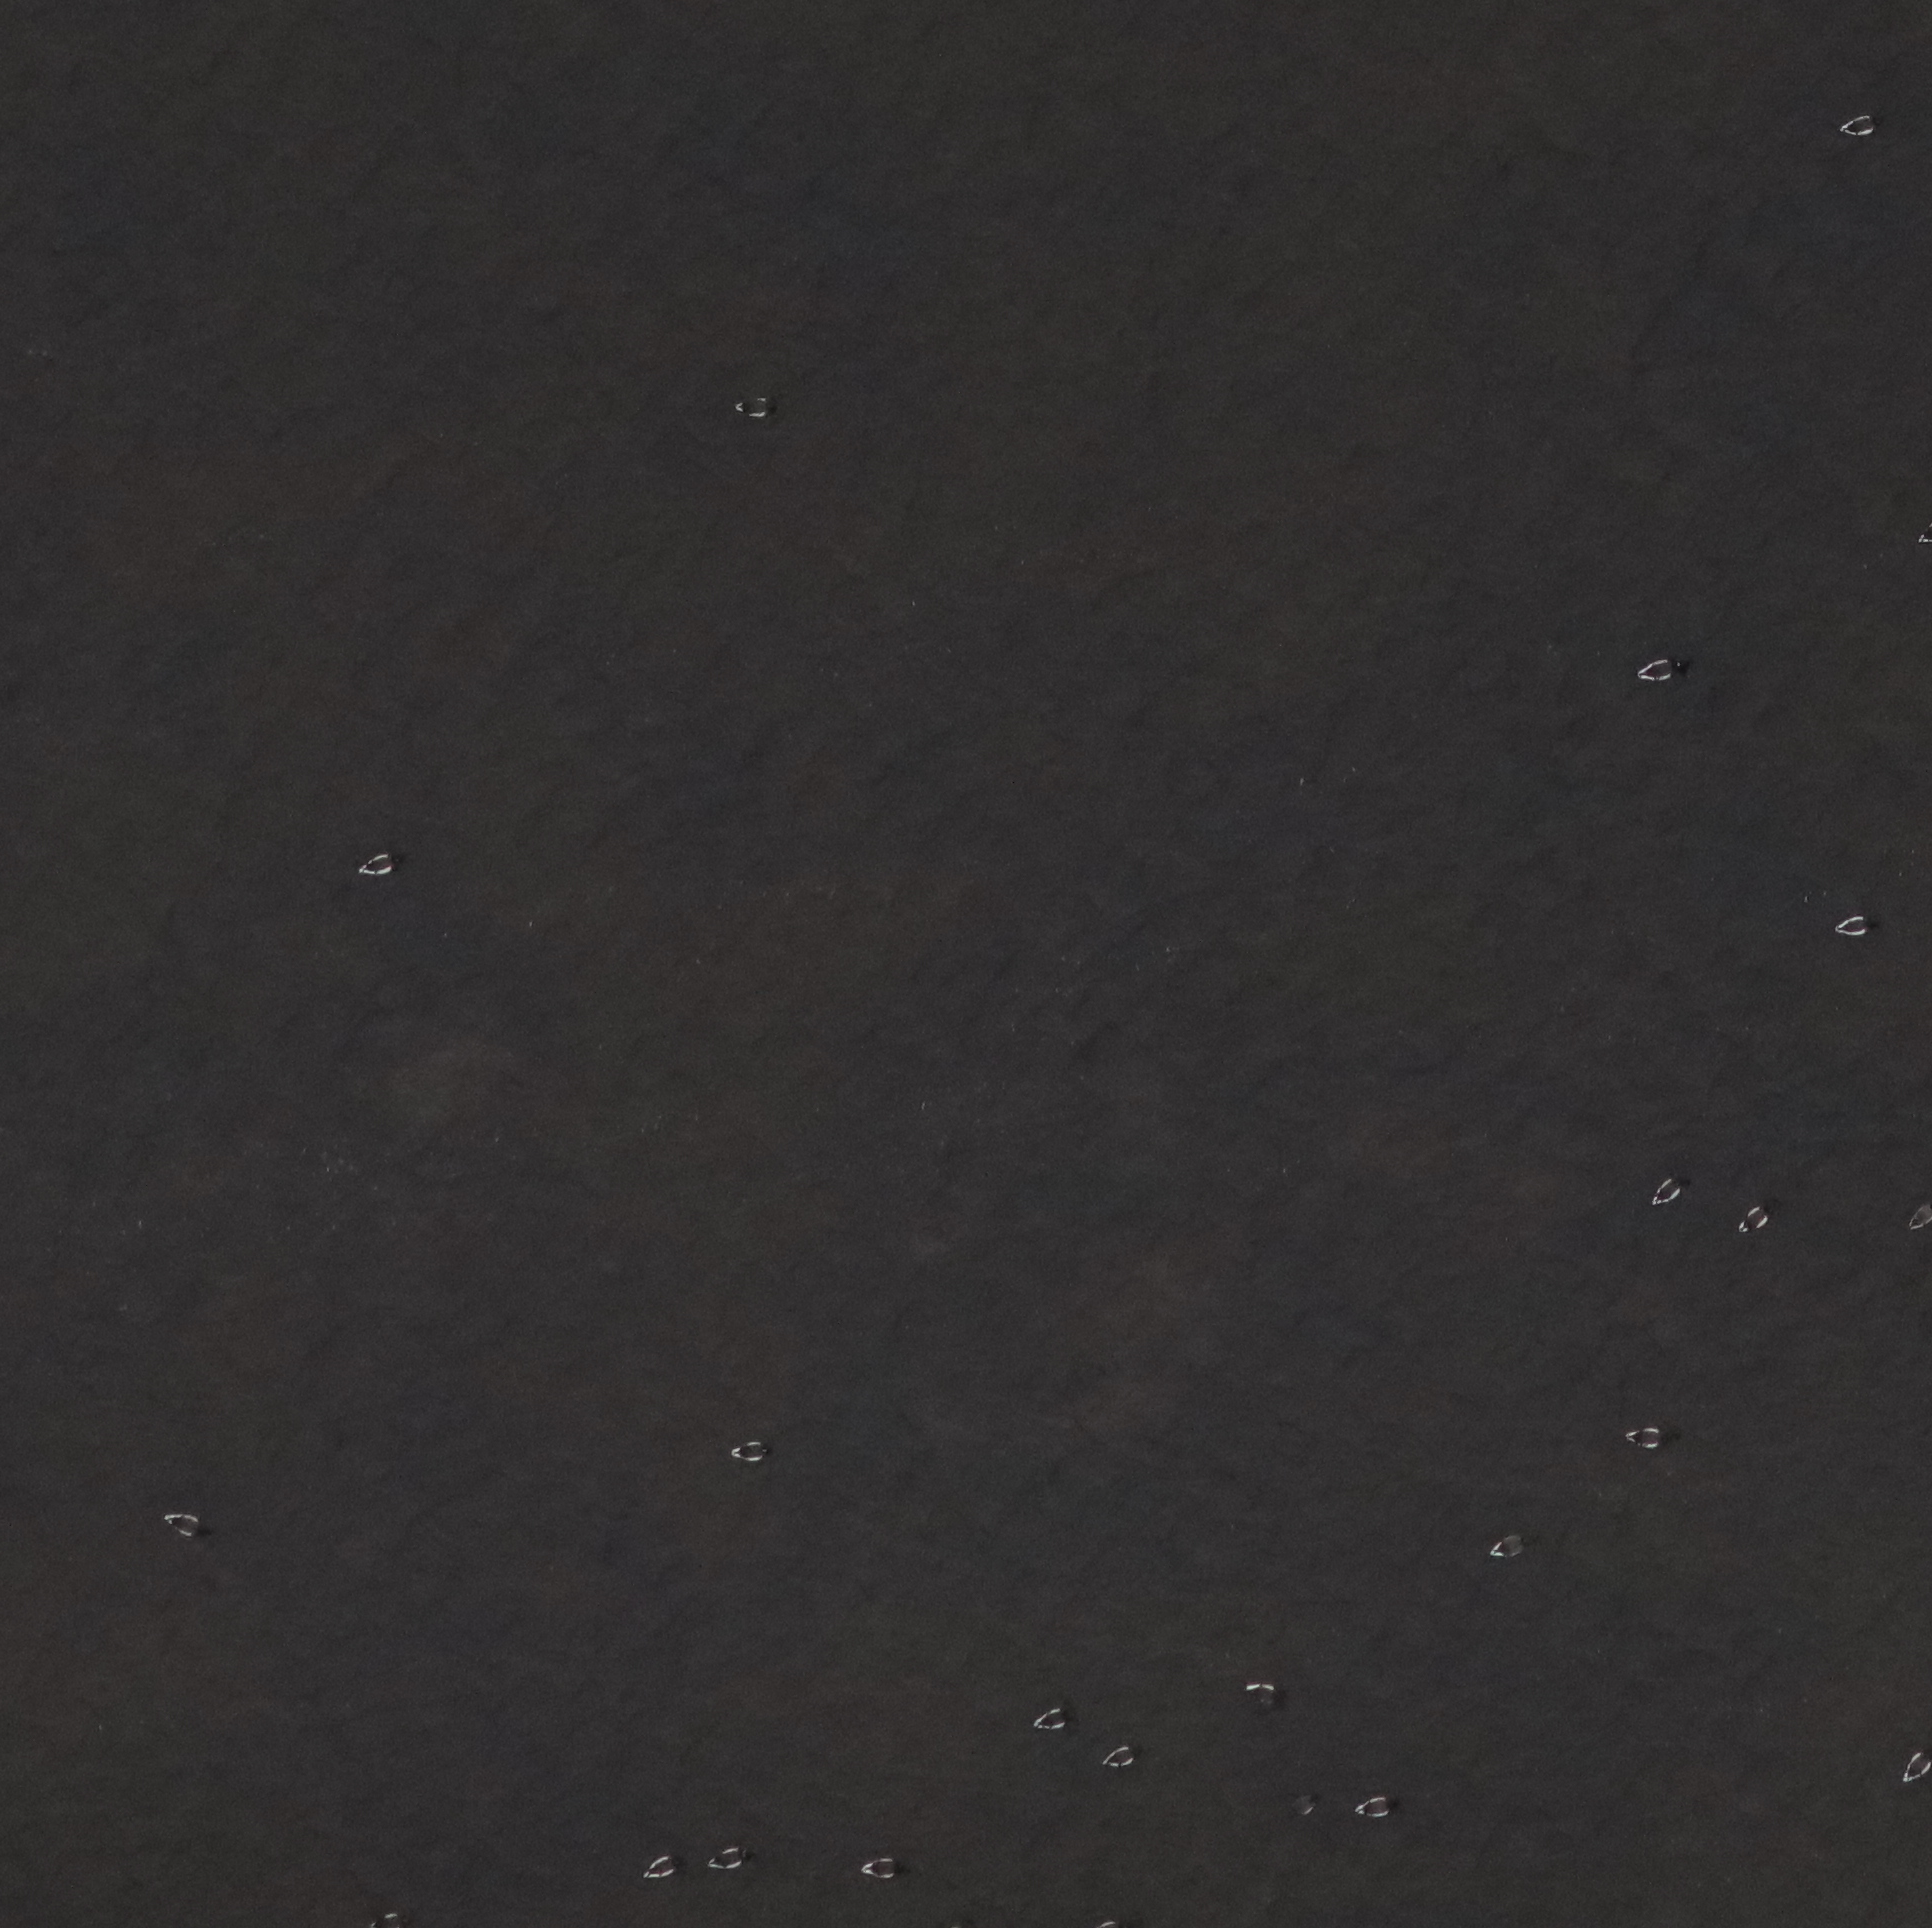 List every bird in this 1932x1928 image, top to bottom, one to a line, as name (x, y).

brant (1860, 127)
brant (756, 408)
brant (1660, 671)
brant (381, 866)
brant (1855, 925)
brant (1669, 1190)
brant (1926, 1212)
brant (1756, 1218)
brant (1649, 1438)
brant (753, 1452)
brant (187, 1525)
brant (1509, 1546)
brant (1265, 1692)
brant (1053, 1720)
brant (1123, 1758)
brant (1918, 1766)
brant (1375, 1807)
brant (1303, 1808)
brant (729, 1859)
brant (661, 1866)
brant (884, 1868)